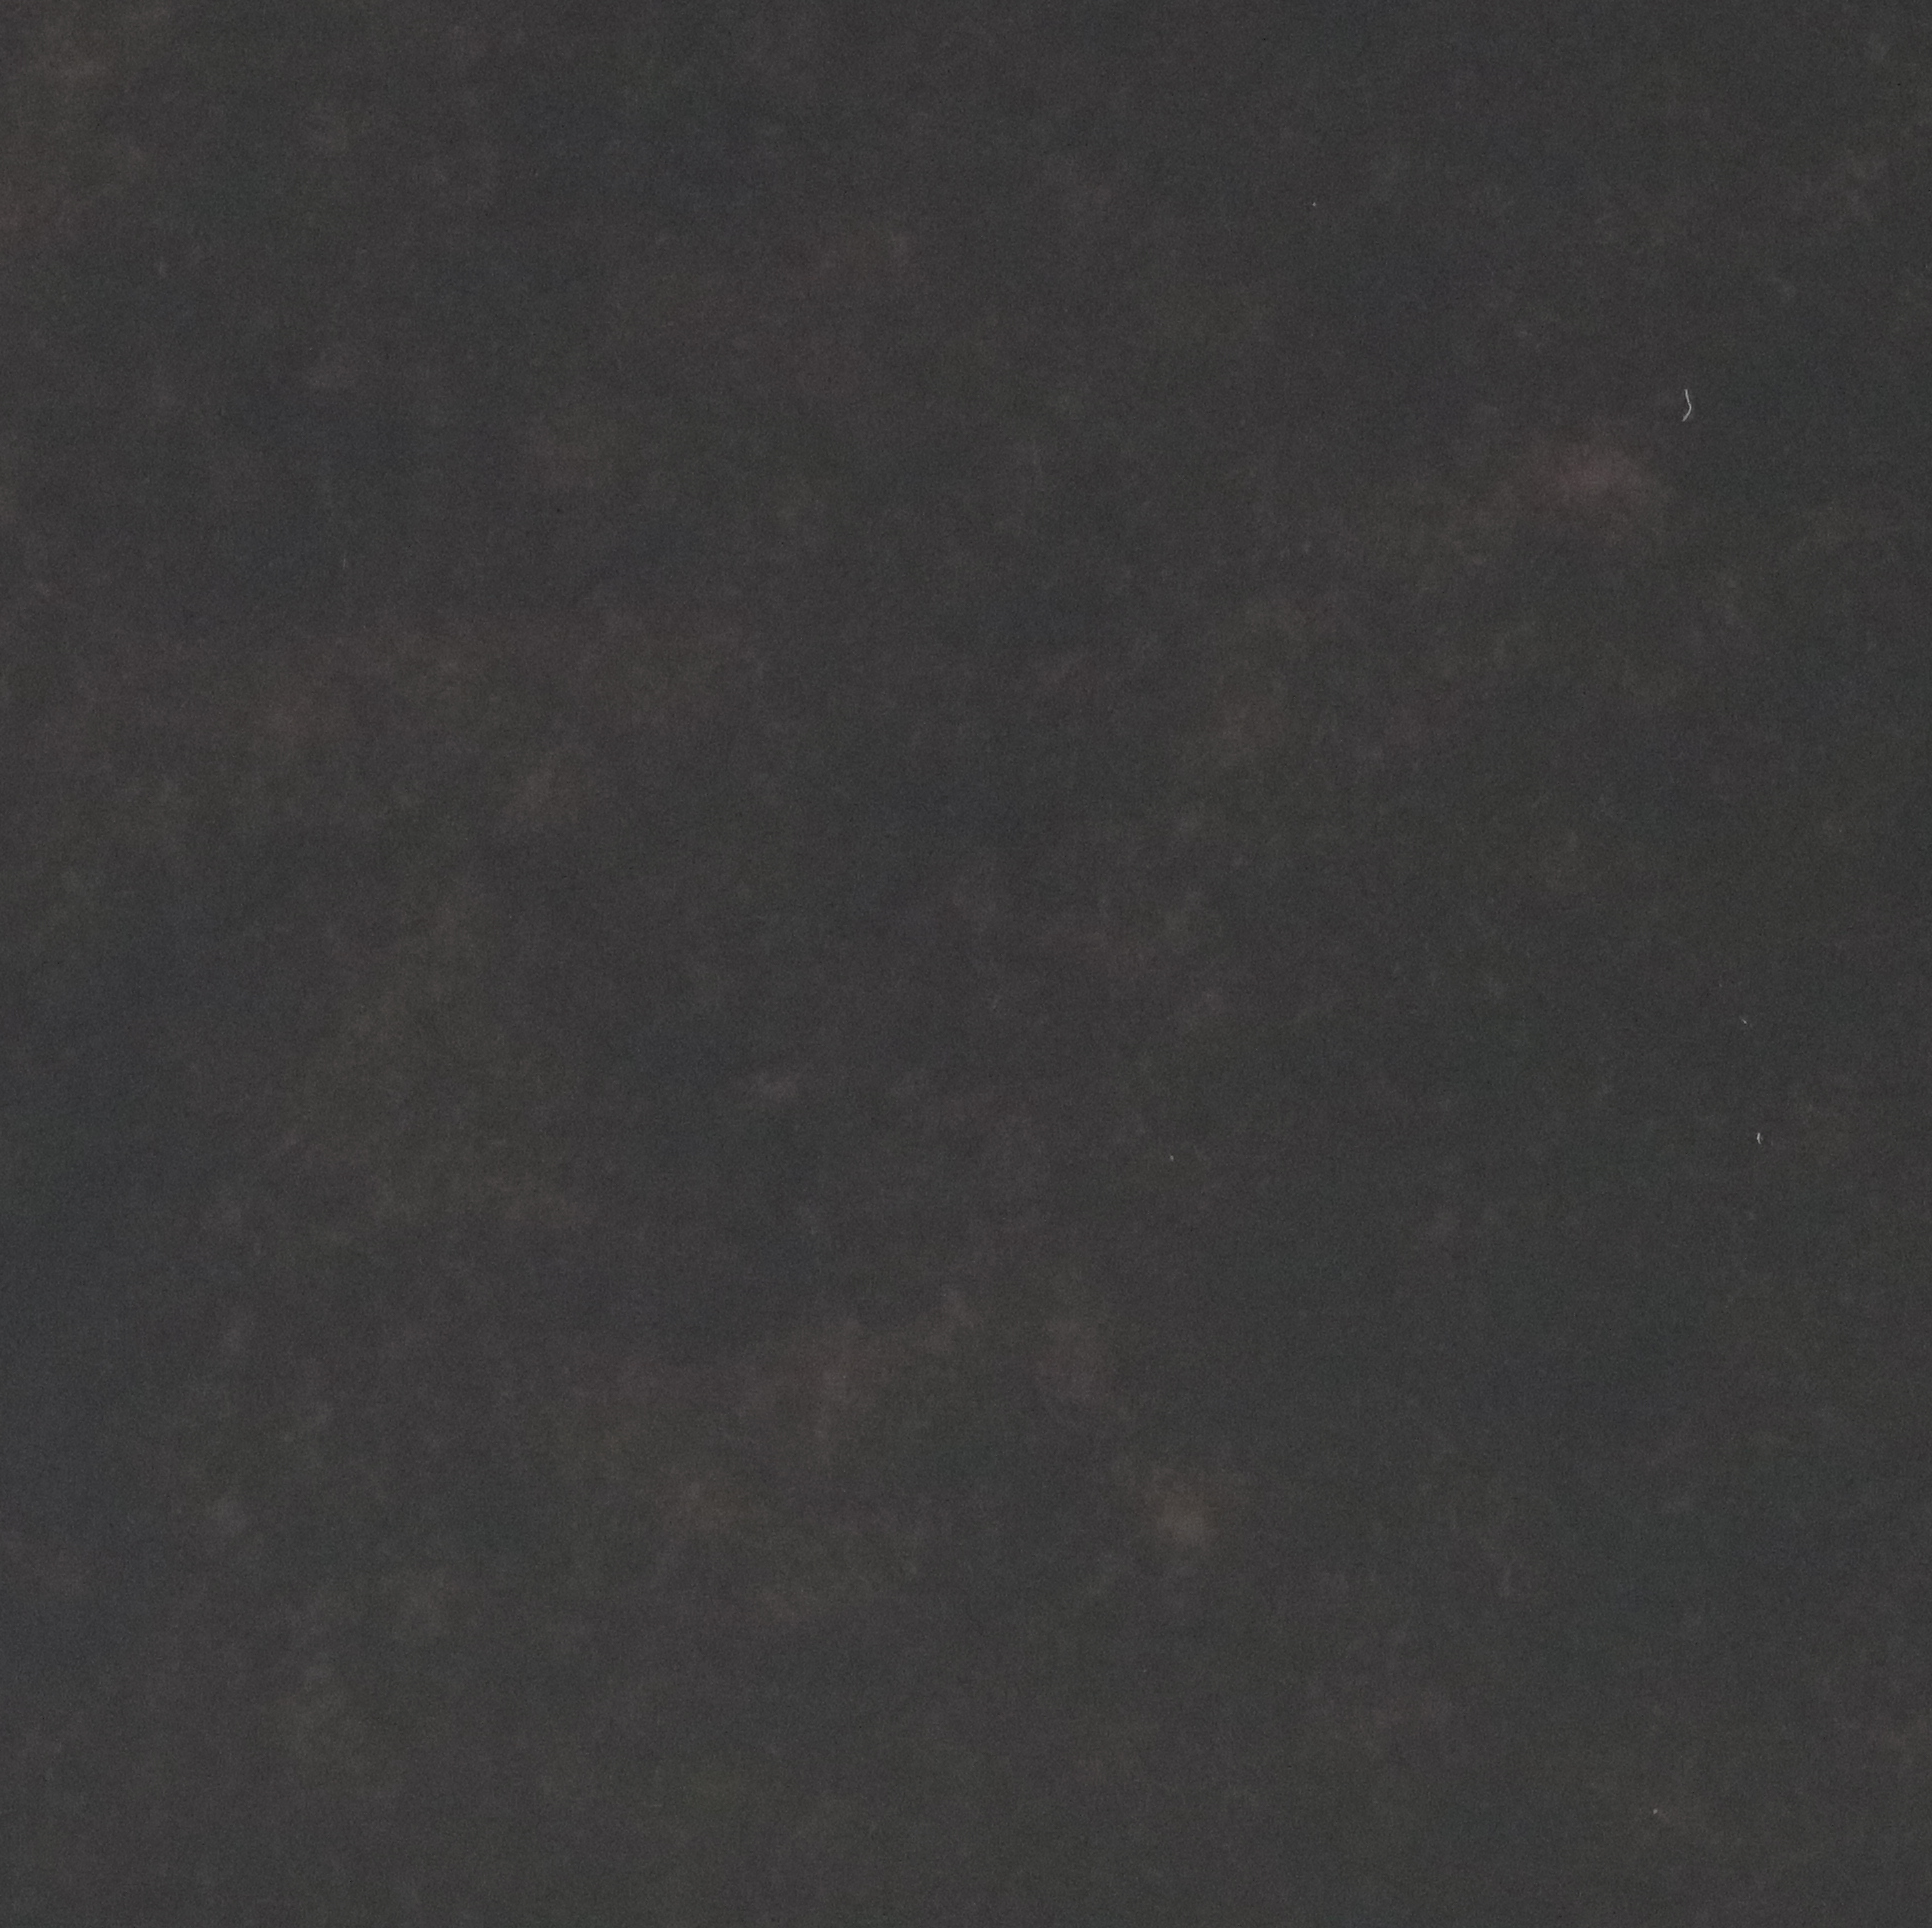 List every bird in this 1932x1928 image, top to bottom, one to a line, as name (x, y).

None